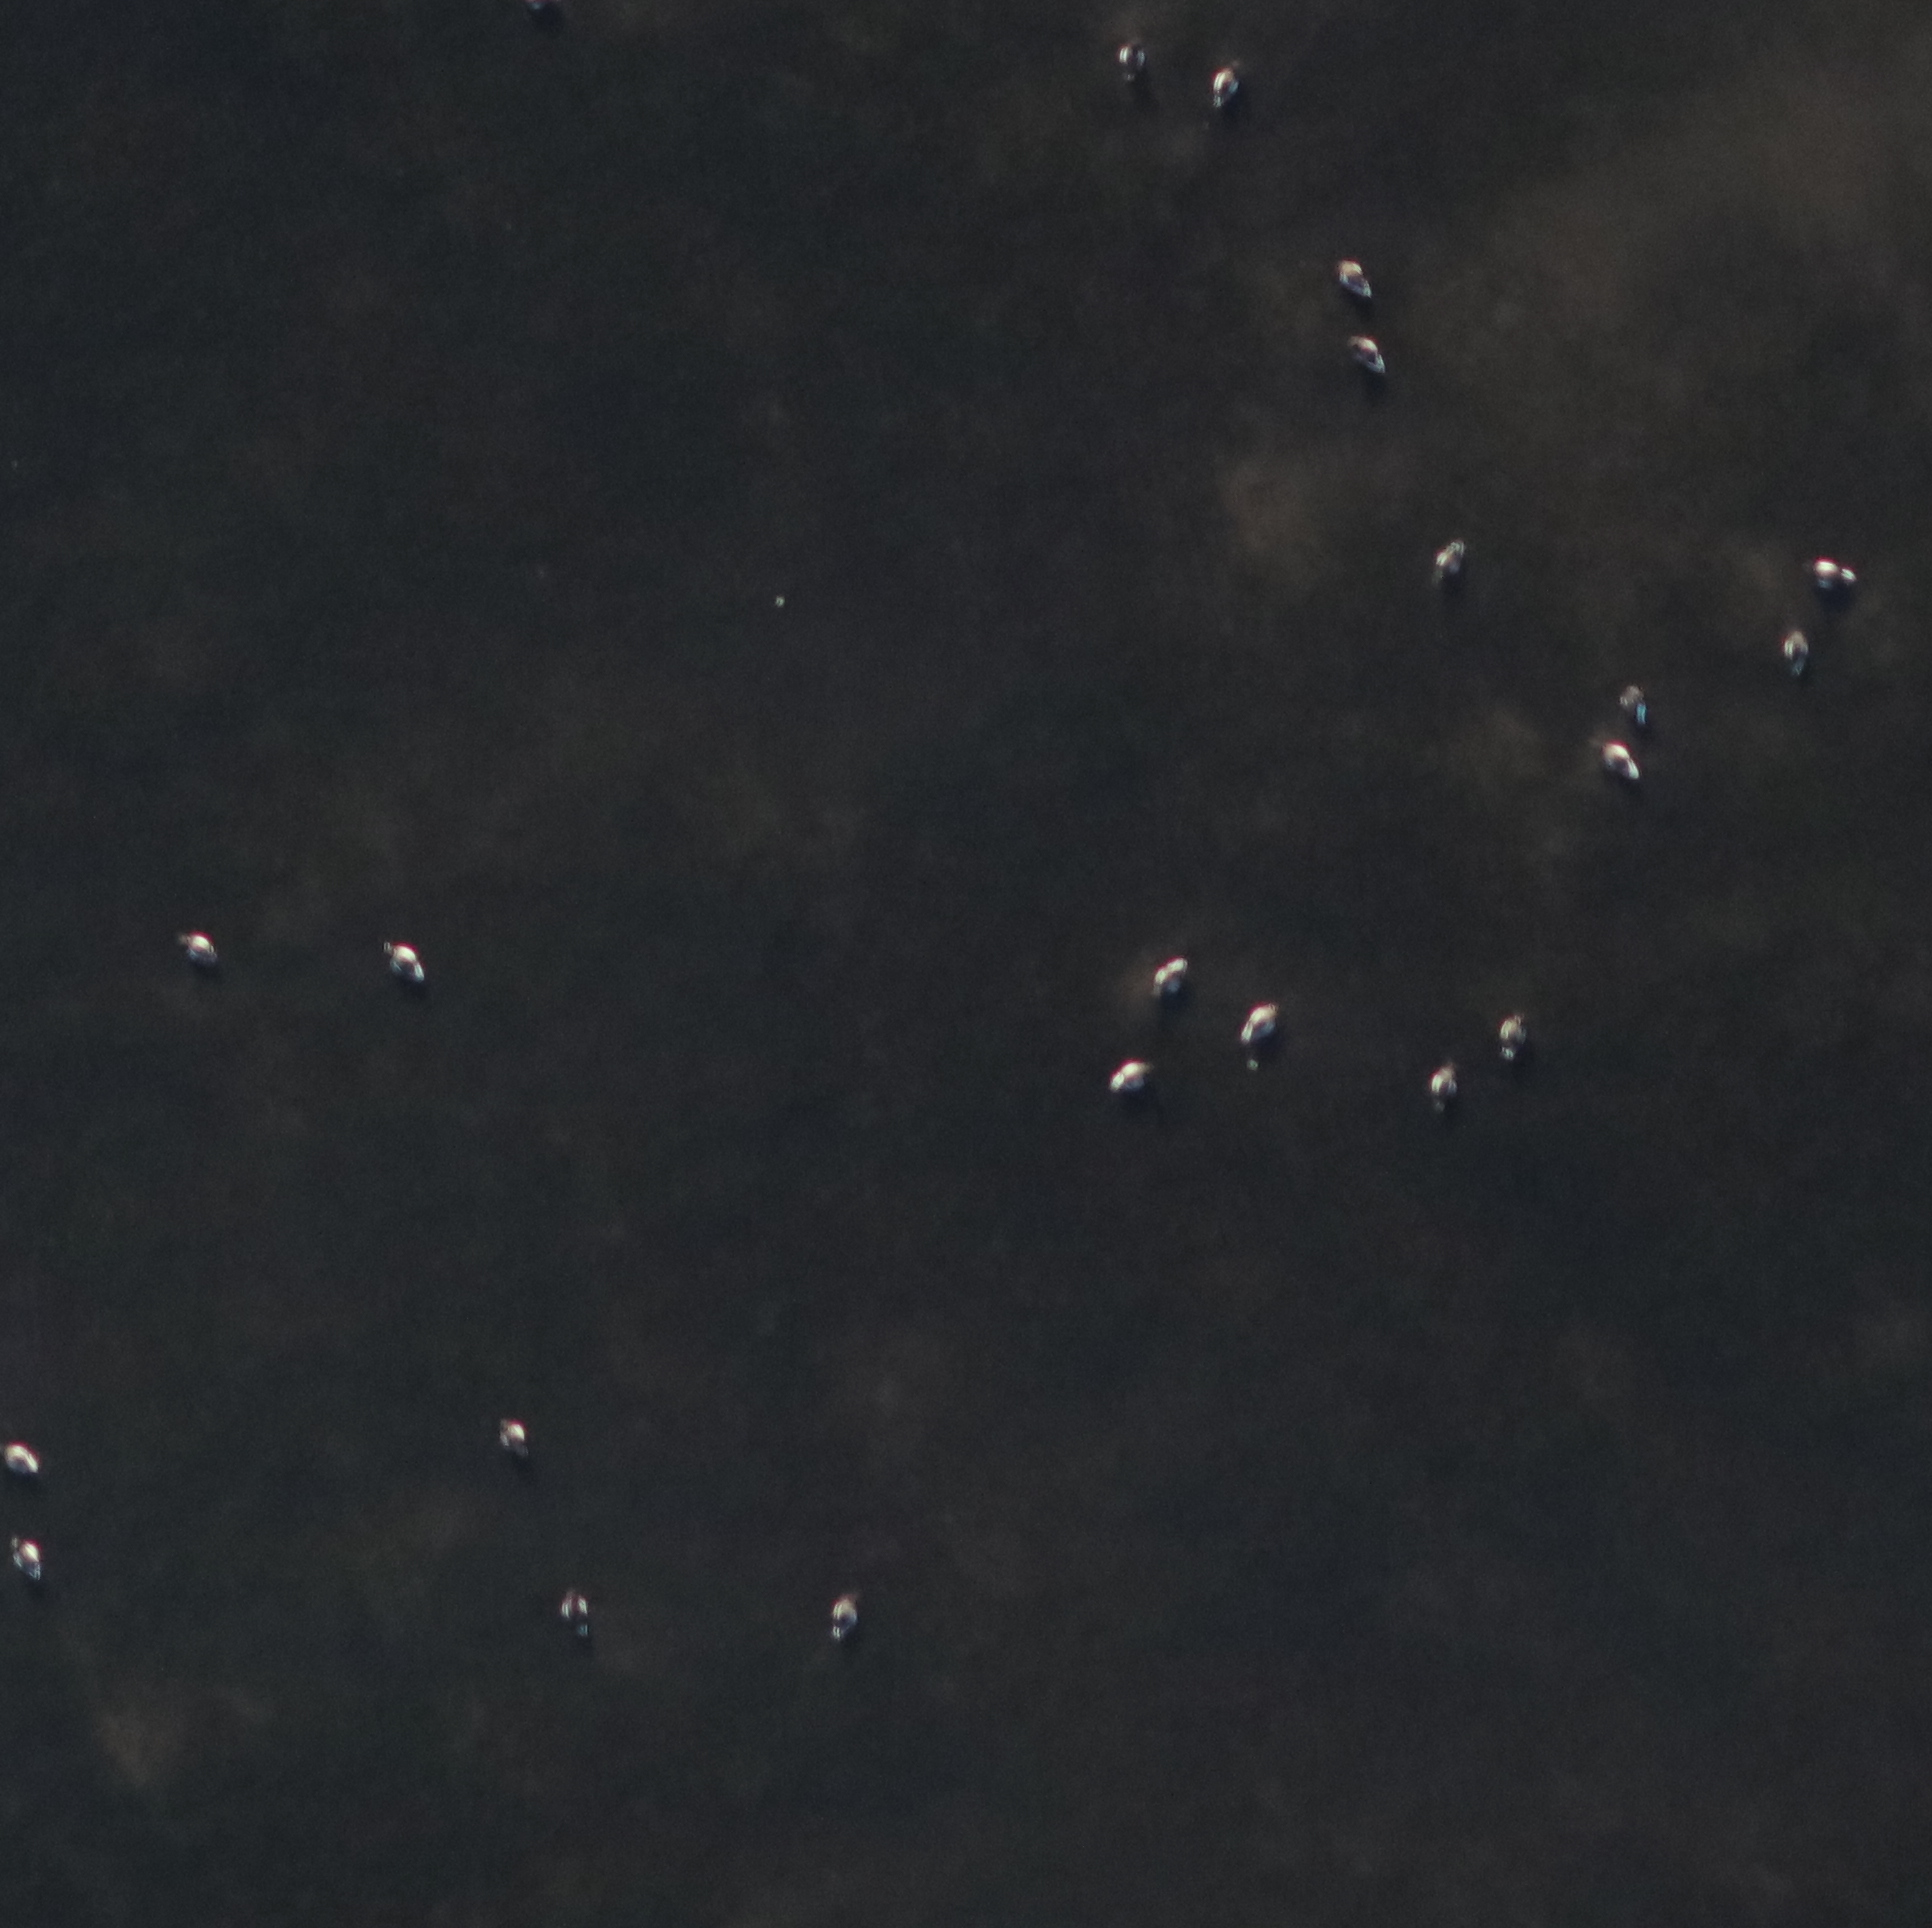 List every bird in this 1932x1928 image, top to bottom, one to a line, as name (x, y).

brant (1133, 61)
brant (1224, 87)
brant (1353, 277)
brant (1364, 353)
brant (1450, 565)
brant (1829, 575)
brant (1797, 654)
brant (1634, 705)
brant (1619, 759)
brant (200, 950)
brant (404, 962)
brant (1166, 979)
brant (1266, 1023)
brant (1512, 1036)
brant (1130, 1078)
brant (1448, 1088)
brant (514, 1438)
brant (28, 1458)
brant (28, 1559)
brant (577, 1613)
brant (845, 1617)